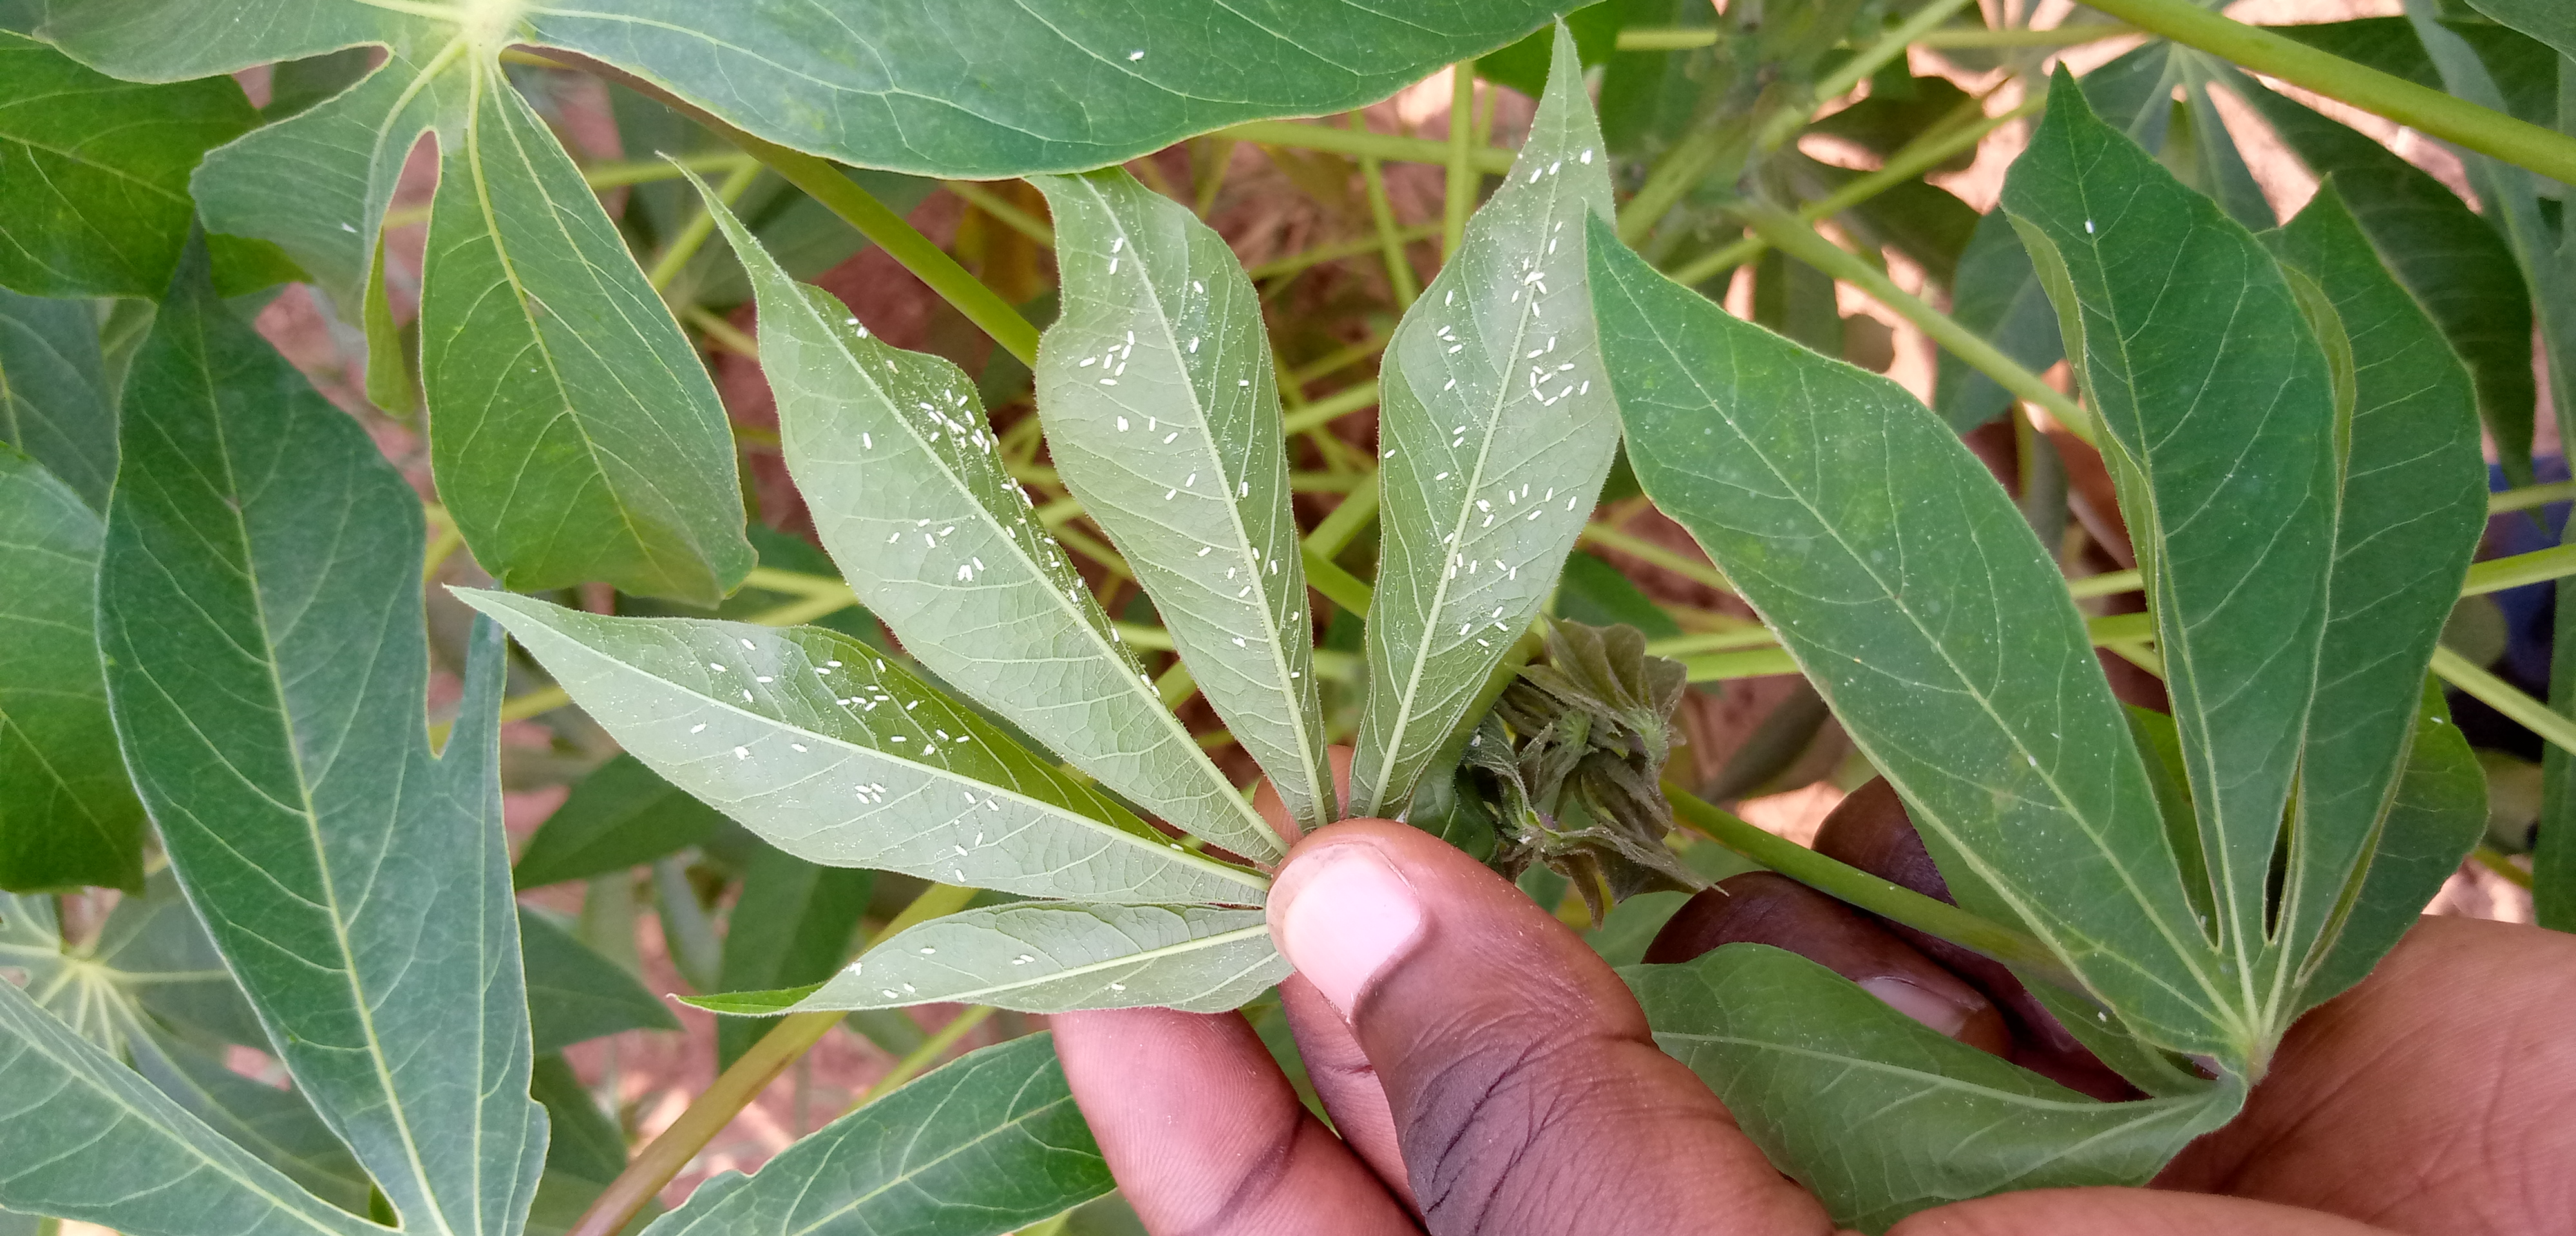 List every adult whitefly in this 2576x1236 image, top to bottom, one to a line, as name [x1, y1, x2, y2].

whitefly [1123, 47, 1150, 68]
whitefly [1586, 147, 1595, 167]
whitefly [1578, 149, 1585, 164]
whitefly [1547, 161, 1562, 177]
whitefly [1528, 166, 1542, 186]
whitefly [2081, 218, 2097, 236]
whitefly [1551, 219, 1565, 234]
whitefly [1110, 235, 1125, 254]
whitefly [1546, 237, 1560, 257]
whitefly [1521, 255, 1531, 272]
whitefly [1107, 256, 1121, 276]
whitefly [1523, 268, 1534, 286]
whitefly [1532, 270, 1545, 281]
whitefly [1191, 279, 1208, 296]
whitefly [1535, 279, 1549, 295]
whitefly [1443, 288, 1455, 308]
whitefly [1510, 288, 1520, 306]
whitefly [1529, 300, 1542, 318]
whitefly [844, 315, 860, 326]
whitefly [1435, 322, 1452, 339]
whitefly [855, 324, 870, 341]
whitefly [1125, 327, 1136, 344]
whitefly [1441, 333, 1457, 343]
whitefly [1546, 334, 1557, 352]
whitefly [1188, 335, 1202, 355]
whitefly [1448, 341, 1464, 356]
whitefly [1120, 342, 1132, 362]
whitefly [1105, 343, 1121, 353]
whitefly [1525, 347, 1546, 361]
whitefly [1101, 353, 1115, 371]
whitefly [1077, 356, 1097, 370]
whitefly [1113, 360, 1127, 377]
whitefly [1555, 360, 1577, 372]
whitefly [1530, 363, 1546, 375]
whitefly [1528, 370, 1538, 388]
whitefly [1538, 371, 1553, 386]
whitefly [1440, 375, 1459, 395]
whitefly [1097, 377, 1120, 388]
whitefly [1578, 377, 1595, 398]
whitefly [1235, 378, 1252, 389]
whitefly [1559, 383, 1575, 400]
whitefly [943, 386, 956, 405]
whitefly [1531, 387, 1546, 402]
whitefly [957, 393, 969, 408]
whitefly [1543, 393, 1562, 411]
whitefly [916, 399, 934, 411]
whitefly [935, 408, 949, 422]
whitefly [964, 408, 979, 426]
whitefly [927, 409, 943, 427]
whitefly [1115, 414, 1123, 433]
whitefly [1147, 414, 1159, 434]
whitefly [947, 417, 958, 435]
whitefly [1121, 417, 1131, 432]
whitefly [955, 421, 967, 435]
whitefly [1450, 422, 1468, 437]
whitefly [974, 426, 986, 443]
whitefly [1160, 429, 1180, 447]
whitefly [860, 429, 875, 451]
whitefly [927, 429, 943, 445]
whitefly [990, 430, 1003, 447]
whitefly [970, 435, 983, 448]
whitefly [1451, 435, 1466, 451]
whitefly [957, 436, 969, 451]
whitefly [984, 438, 991, 456]
whitefly [1383, 447, 1398, 460]
whitefly [1434, 470, 1451, 483]
whitefly [1183, 471, 1198, 489]
whitefly [1009, 473, 1019, 487]
whitefly [1238, 478, 1251, 499]
whitefly [1521, 482, 1531, 500]
whitefly [999, 482, 1015, 492]
whitefly [1544, 485, 1555, 502]
whitefly [1015, 485, 1030, 496]
whitefly [1161, 486, 1182, 503]
whitefly [1504, 487, 1520, 509]
whitefly [1566, 494, 1578, 514]
whitefly [1023, 494, 1036, 511]
whitefly [1481, 497, 1493, 508]
whitefly [1475, 499, 1488, 514]
whitefly [1525, 505, 1547, 525]
whitefly [1481, 512, 1496, 529]
whitefly [916, 515, 933, 528]
whitefly [1003, 521, 1018, 539]
whitefly [936, 524, 958, 538]
whitefly [884, 530, 902, 545]
whitefly [1441, 530, 1455, 545]
whitefly [922, 531, 940, 550]
whitefly [1041, 535, 1057, 546]
whitefly [1193, 544, 1215, 558]
whitefly [1250, 545, 1263, 562]
whitefly [1046, 548, 1059, 561]
whitefly [1455, 550, 1466, 570]
whitefly [971, 554, 986, 572]
whitefly [1492, 556, 1509, 572]
whitefly [1269, 557, 1279, 577]
whitefly [1467, 557, 1480, 577]
whitefly [1048, 560, 1062, 569]
whitefly [956, 563, 965, 583]
whitefly [1448, 563, 1459, 581]
whitefly [965, 563, 976, 582]
whitefly [1508, 563, 1521, 583]
whitefly [1225, 565, 1238, 583]
whitefly [1075, 576, 1086, 589]
whitefly [1236, 583, 1255, 601]
whitefly [1067, 586, 1079, 606]
whitefly [1486, 601, 1505, 621]
whitefly [1289, 608, 1302, 623]
whitefly [1456, 619, 1474, 639]
whitefly [1493, 620, 1510, 634]
whitefly [1109, 624, 1122, 644]
whitefly [1230, 633, 1249, 651]
whitefly [1473, 634, 1491, 650]
whitefly [739, 635, 757, 653]
whitefly [825, 656, 845, 669]
whitefly [875, 656, 889, 673]
whitefly [708, 660, 729, 675]
whitefly [813, 666, 831, 678]
whitefly [1289, 668, 1305, 681]
whitefly [1139, 673, 1151, 688]
whitefly [754, 674, 775, 684]
whitefly [865, 682, 882, 693]
whitefly [1151, 684, 1162, 698]
whitefly [743, 688, 755, 704]
whitefly [849, 693, 867, 706]
whitefly [871, 693, 891, 702]
whitefly [834, 696, 851, 708]
whitefly [905, 698, 923, 713]
whitefly [863, 699, 878, 713]
whitefly [2427, 713, 2445, 727]
whitefly [687, 720, 709, 736]
whitefly [934, 727, 951, 743]
whitefly [954, 732, 971, 745]
whitefly [889, 733, 909, 744]
whitefly [1468, 733, 1483, 748]
whitefly [789, 741, 810, 754]
whitefly [922, 742, 933, 756]
whitefly [737, 744, 750, 756]
whitefly [931, 745, 936, 754]
whitefly [732, 745, 745, 761]
whitefly [871, 781, 887, 796]
whitefly [853, 782, 872, 794]
whitefly [962, 789, 979, 807]
whitefly [870, 789, 884, 804]
whitefly [855, 791, 870, 806]
whitefly [985, 796, 1001, 812]
whitefly [973, 830, 984, 849]
whitefly [951, 841, 969, 859]
whitefly [1167, 841, 1185, 852]
whitefly [954, 866, 967, 884]
whitefly [918, 944, 938, 956]
whitefly [1017, 953, 1036, 964]
whitefly [1010, 958, 1026, 966]
whitefly [847, 959, 864, 978]
whitefly [901, 979, 918, 995]
whitefly [1108, 980, 1128, 993]
whitefly [878, 988, 900, 1000]